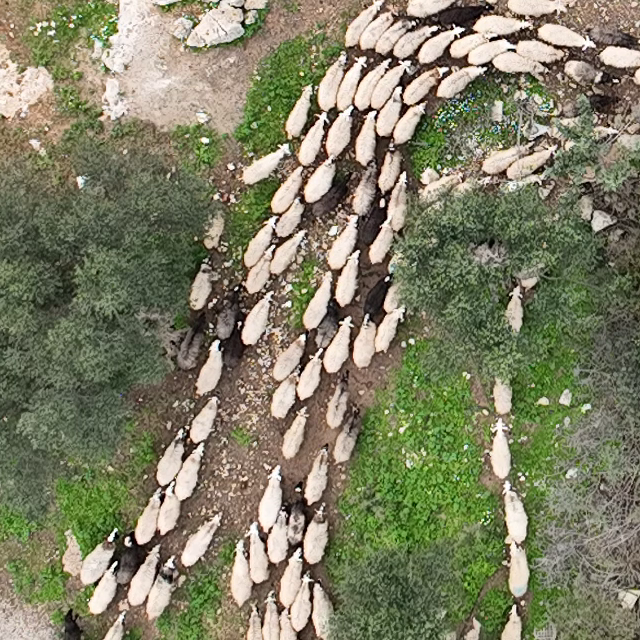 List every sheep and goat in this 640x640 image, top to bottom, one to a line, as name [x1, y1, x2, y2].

sheep [344, 0, 384, 49]
sheep [406, 0, 470, 17]
sheep [507, 0, 567, 16]
sheep [438, 3, 494, 23]
sheep [359, 11, 394, 52]
sheep [470, 16, 532, 35]
sheep [375, 18, 419, 57]
sheep [536, 23, 596, 51]
sheep [392, 25, 441, 60]
sheep [418, 25, 466, 65]
sheep [585, 25, 639, 46]
sheep [449, 32, 497, 59]
sheep [467, 38, 516, 65]
sheep [515, 39, 567, 63]
sheep [596, 47, 639, 67]
sheep [315, 51, 347, 110]
sheep [493, 51, 550, 73]
sheep [336, 57, 367, 112]
sheep [354, 58, 391, 110]
sheep [564, 59, 621, 85]
sheep [371, 60, 412, 108]
sheep [633, 66, 639, 91]
sheep [403, 67, 450, 106]
sheep [437, 67, 488, 100]
sheep [284, 83, 313, 140]
sheep [375, 85, 403, 137]
sheep [591, 94, 632, 116]
sheep [394, 100, 428, 145]
sheep [625, 102, 639, 125]
sheep [324, 105, 354, 159]
sheep [354, 110, 377, 167]
sheep [299, 111, 329, 166]
sheep [548, 112, 602, 137]
sheep [563, 126, 619, 148]
sheep [618, 133, 639, 159]
sheep [376, 137, 402, 195]
sheep [481, 141, 536, 173]
sheep [241, 142, 290, 186]
sheep [506, 144, 558, 180]
sheep [304, 155, 337, 205]
sheep [351, 159, 377, 218]
sheep [271, 166, 302, 214]
sheep [386, 171, 407, 232]
sheep [417, 171, 464, 211]
sheep [312, 172, 353, 216]
sheep [499, 176, 544, 194]
sheep [451, 177, 497, 203]
sheep [203, 195, 226, 249]
sheep [275, 196, 305, 238]
sheep [360, 196, 389, 245]
sheep [414, 198, 447, 235]
sheep [328, 215, 359, 270]
sheep [367, 215, 394, 265]
sheep [244, 216, 279, 268]
sheep [270, 229, 308, 275]
sheep [518, 244, 550, 290]
sheep [242, 246, 276, 293]
sheep [388, 248, 420, 277]
sheep [334, 250, 361, 308]
sheep [190, 254, 212, 311]
sheep [302, 270, 332, 329]
sheep [363, 273, 393, 316]
sheep [384, 279, 405, 313]
sheep [216, 284, 241, 340]
sheep [505, 286, 524, 335]
sheep [240, 289, 274, 345]
sheep [374, 305, 406, 354]
sheep [176, 311, 207, 369]
sheep [222, 312, 246, 368]
sheep [322, 314, 352, 374]
sheep [352, 314, 377, 368]
sheep [140, 315, 184, 353]
sheep [299, 329, 317, 370]
sheep [273, 332, 306, 381]
sheep [195, 340, 223, 396]
sheep [296, 349, 323, 402]
sheep [270, 366, 301, 419]
sheep [324, 369, 350, 430]
sheep [493, 374, 513, 414]
sheep [190, 397, 218, 442]
sheep [332, 402, 363, 465]
sheep [281, 407, 309, 461]
sheep [488, 416, 512, 479]
sheep [156, 426, 189, 487]
sheep [175, 443, 205, 500]
sheep [303, 445, 329, 506]
sheep [258, 466, 282, 534]
sheep [502, 480, 528, 542]
sheep [157, 481, 182, 536]
sheep [287, 481, 305, 545]
sheep [134, 487, 162, 545]
sheep [266, 499, 292, 564]
sheep [303, 502, 329, 564]
sheep [182, 512, 223, 566]
sheep [248, 521, 270, 584]
sheep [80, 528, 119, 585]
sheep [115, 532, 138, 585]
sheep [230, 537, 252, 607]
sheep [507, 540, 530, 598]
sheep [128, 544, 162, 606]
sheep [280, 547, 303, 608]
sheep [146, 555, 175, 622]
sheep [88, 561, 119, 613]
sheep [292, 569, 314, 632]
sheep [311, 579, 334, 639]
sheep [263, 590, 280, 639]
sheep [247, 601, 263, 638]
sheep [497, 603, 522, 638]
sheep [280, 606, 295, 638]
sheep [65, 608, 85, 634]
sheep [106, 609, 129, 634]
sheep [462, 618, 483, 638]